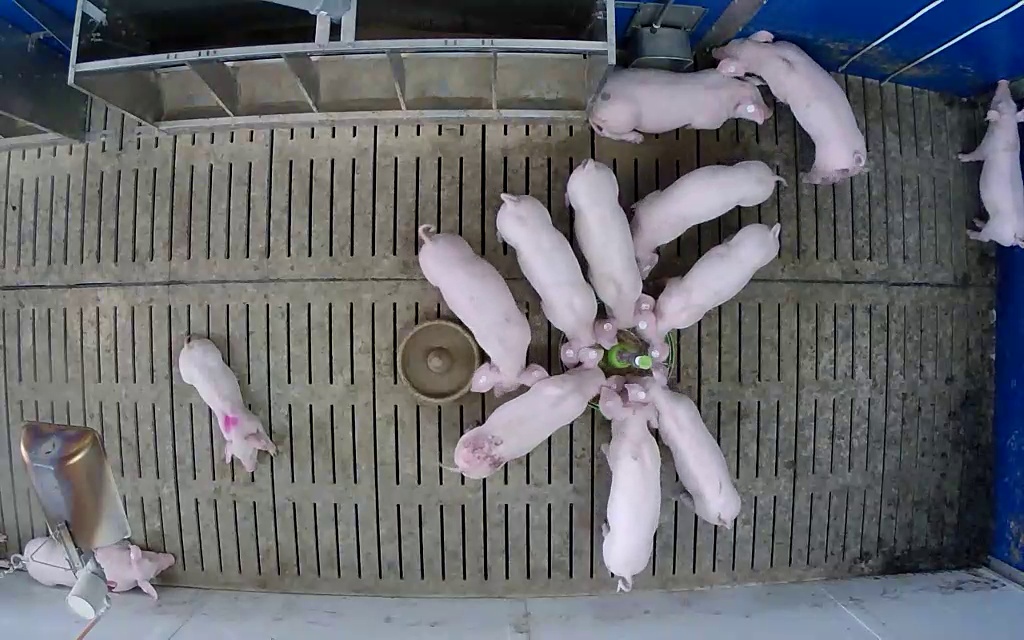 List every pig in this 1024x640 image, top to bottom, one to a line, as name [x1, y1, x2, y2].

pig [710, 29, 870, 186]
pig [587, 64, 772, 144]
pig [956, 78, 1023, 251]
pig [565, 156, 657, 333]
pig [628, 159, 786, 276]
pig [494, 190, 617, 368]
pig [636, 222, 784, 360]
pig [415, 224, 549, 398]
pig [176, 334, 279, 472]
pig [440, 349, 622, 481]
pig [625, 366, 742, 530]
pig [597, 379, 660, 592]
pig [13, 535, 176, 600]